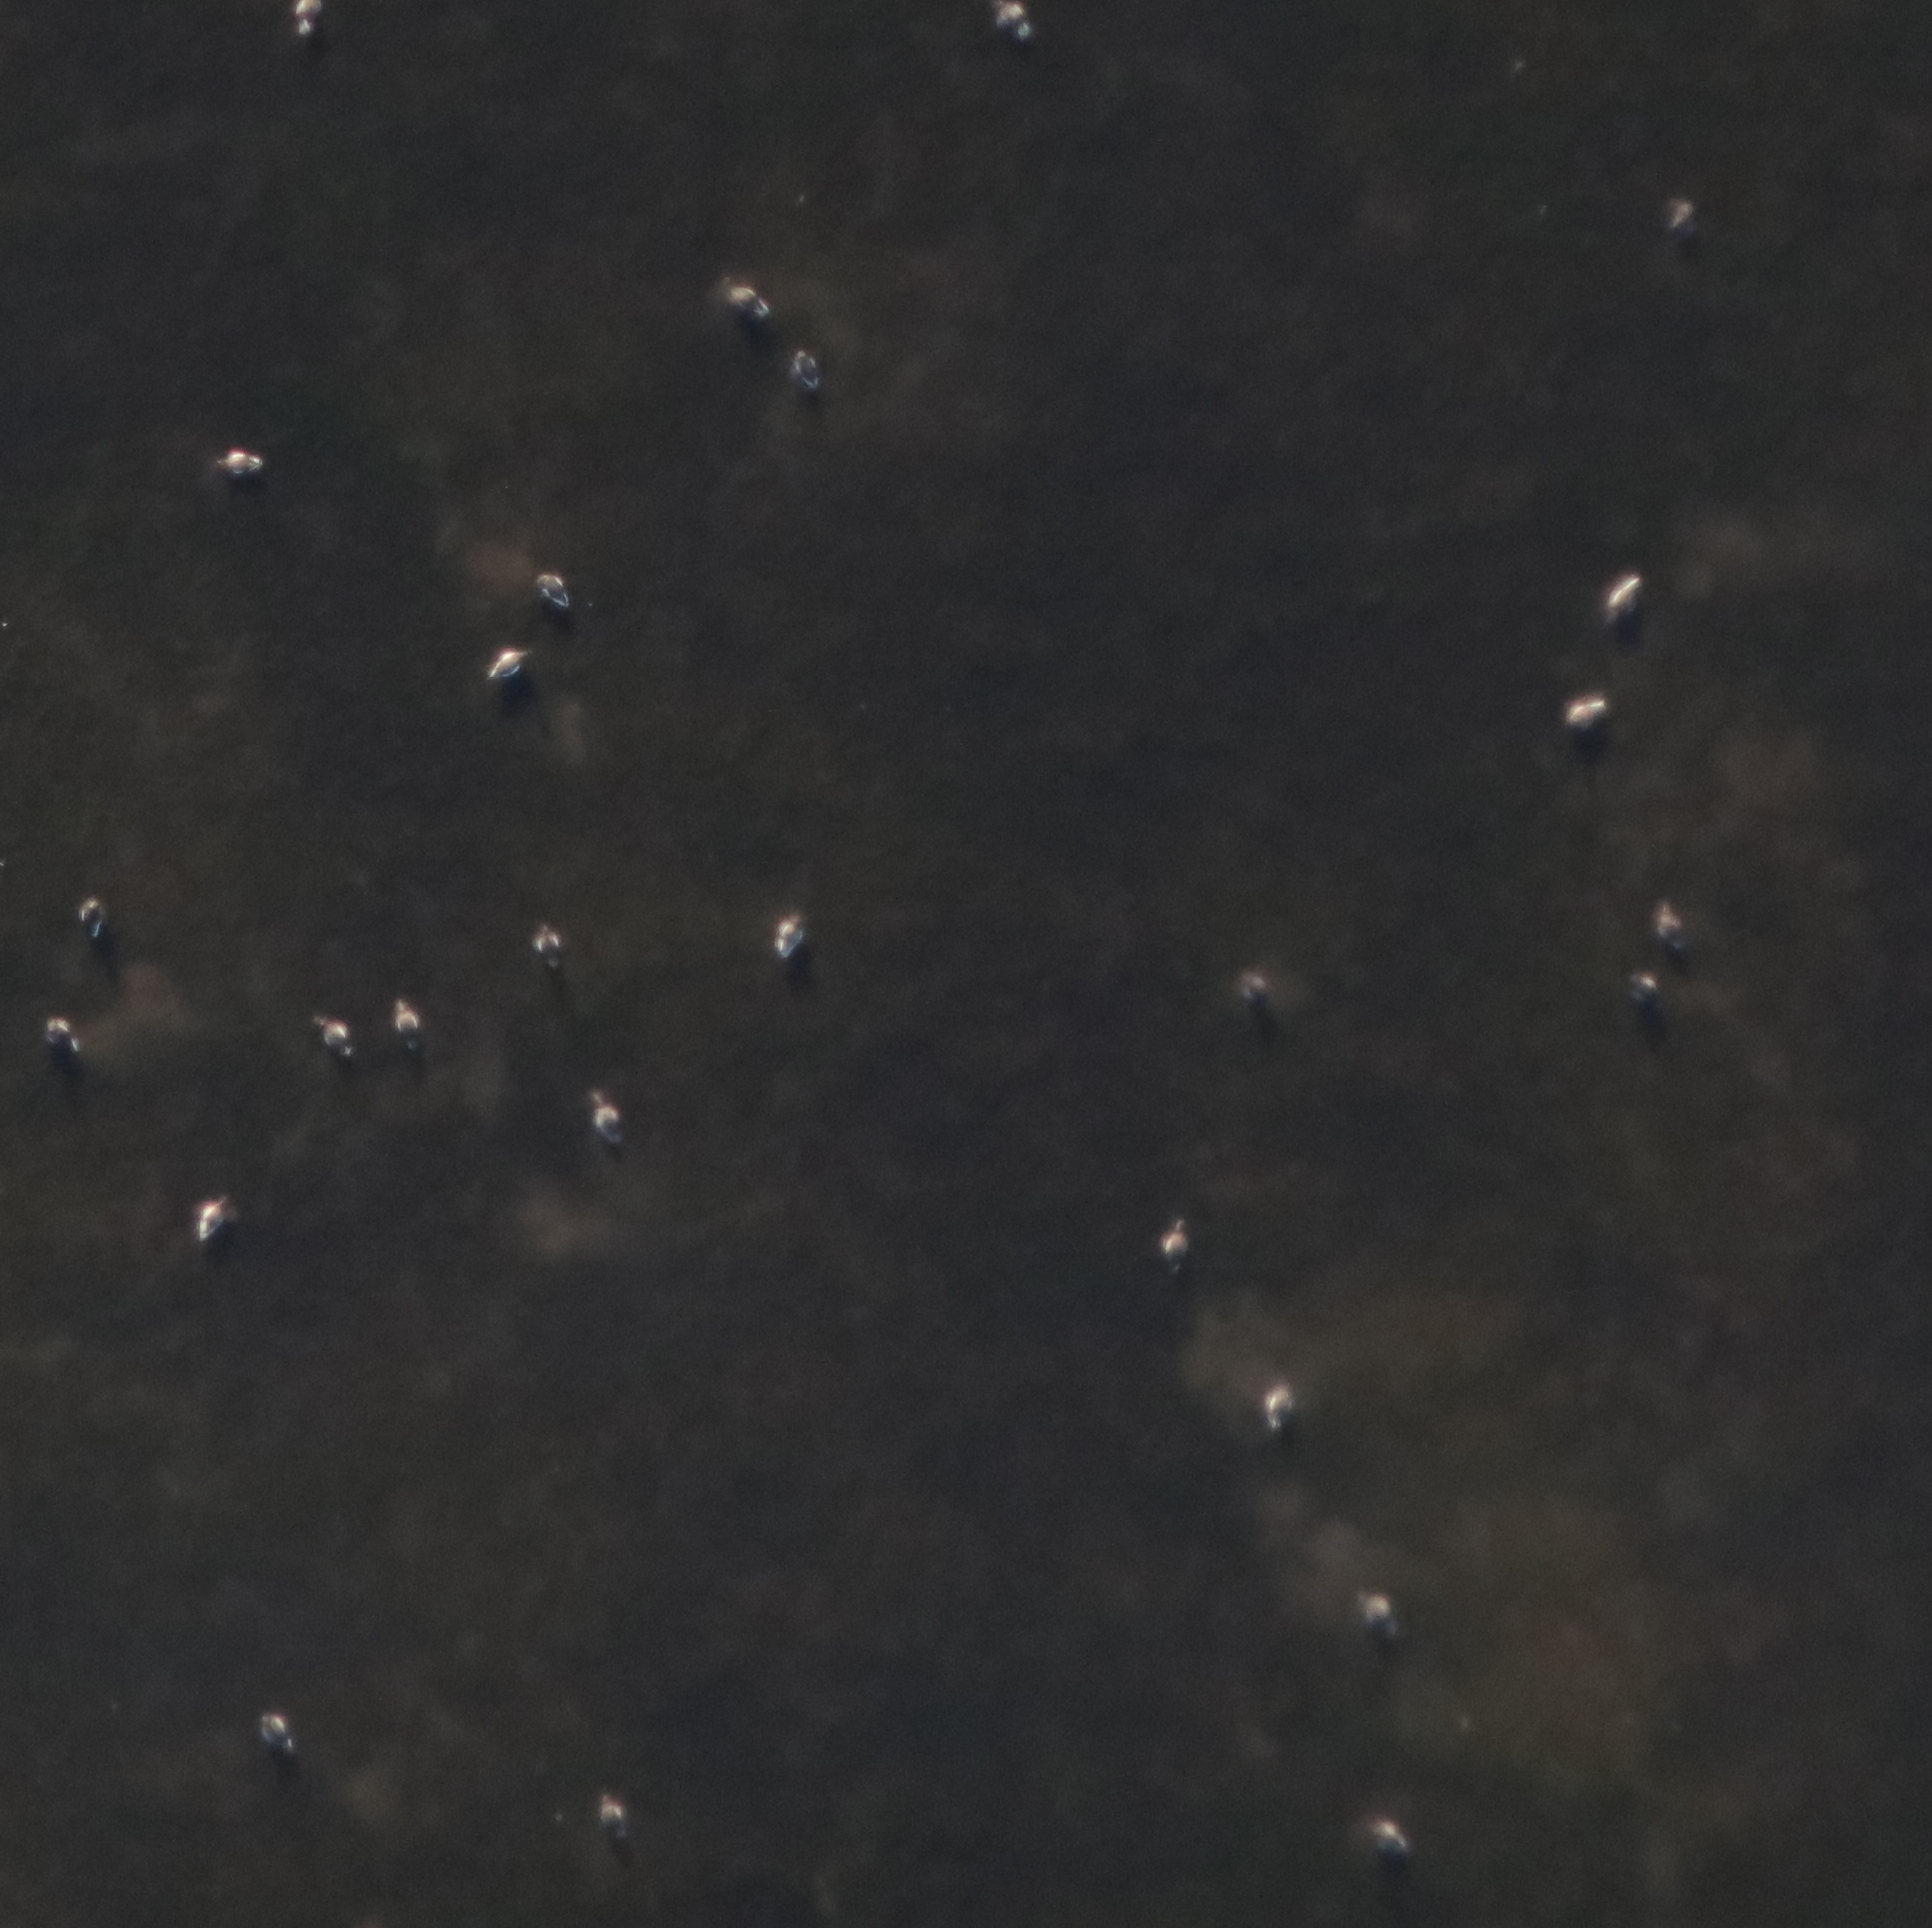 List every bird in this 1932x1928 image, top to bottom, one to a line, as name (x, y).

brant (308, 10)
brant (1005, 17)
brant (743, 303)
brant (806, 367)
brant (241, 466)
brant (555, 591)
brant (1622, 598)
brant (509, 664)
brant (1580, 699)
brant (93, 915)
brant (1667, 926)
brant (791, 935)
brant (544, 943)
brant (1645, 983)
brant (1250, 990)
brant (406, 1023)
brant (60, 1034)
brant (336, 1037)
brant (615, 1123)
brant (212, 1219)
brant (1177, 1244)
brant (1277, 1406)
brant (1381, 1618)
brant (275, 1731)
brant (613, 1816)
brant (1387, 1840)